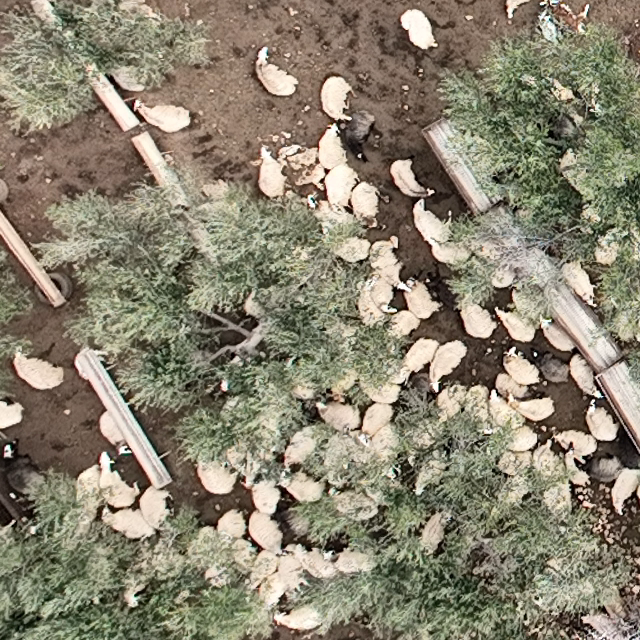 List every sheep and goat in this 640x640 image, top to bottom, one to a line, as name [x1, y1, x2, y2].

sheep [506, 0, 548, 19]
goat [543, 0, 591, 33]
sheep [400, 9, 438, 50]
goat [538, 13, 561, 45]
sheep [254, 47, 299, 98]
sheep [106, 66, 148, 93]
sheep [320, 75, 354, 122]
goat [582, 80, 602, 113]
sheep [132, 98, 191, 134]
sheep [548, 99, 584, 136]
sheep [337, 108, 373, 162]
sheep [318, 121, 348, 168]
sheep [257, 147, 287, 199]
sheep [559, 147, 596, 203]
sheep [390, 152, 436, 199]
sheep [324, 164, 359, 215]
sheep [350, 180, 388, 232]
sheep [306, 195, 360, 233]
sheep [413, 199, 452, 242]
sheep [175, 203, 244, 224]
sheep [581, 203, 601, 234]
sheep [595, 227, 626, 266]
sheep [321, 232, 371, 263]
sheep [460, 232, 505, 264]
sheep [423, 235, 471, 266]
sheep [368, 240, 413, 293]
sheep [560, 258, 599, 308]
sheep [490, 262, 520, 287]
sheep [360, 277, 386, 327]
sheep [402, 278, 444, 321]
sheep [456, 292, 495, 340]
sheep [613, 305, 639, 342]
sheep [494, 306, 535, 341]
sheep [387, 310, 421, 336]
sheep [538, 311, 576, 353]
sheep [392, 334, 440, 385]
sheep [430, 339, 464, 392]
sheep [13, 345, 65, 391]
sheep [503, 346, 542, 385]
sheep [530, 348, 570, 380]
sheep [570, 353, 603, 402]
sheep [330, 366, 358, 402]
sheep [391, 368, 428, 423]
sheep [494, 372, 530, 397]
sheep [434, 379, 466, 426]
sheep [465, 384, 492, 434]
sheep [489, 388, 526, 424]
sheep [507, 392, 555, 419]
sheep [217, 394, 253, 427]
sheep [1, 397, 21, 429]
sheep [586, 398, 620, 440]
sheep [314, 401, 362, 433]
sheep [363, 402, 394, 438]
sheep [100, 409, 134, 458]
sheep [408, 417, 444, 465]
sheep [375, 419, 407, 458]
sheep [499, 425, 539, 452]
sheep [287, 427, 321, 472]
sheep [551, 428, 598, 456]
sheep [350, 429, 400, 477]
sheep [323, 435, 359, 486]
sheep [534, 439, 560, 480]
sheep [2, 440, 48, 498]
sheep [564, 442, 588, 486]
sheep [222, 444, 260, 486]
sheep [413, 447, 449, 496]
sheep [574, 448, 622, 484]
sheep [499, 450, 533, 477]
sheep [99, 452, 140, 509]
sheep [195, 457, 237, 496]
sheep [545, 461, 573, 522]
sheep [64, 465, 100, 545]
sheep [279, 469, 325, 502]
sheep [609, 469, 639, 515]
sheep [250, 477, 279, 515]
sheep [489, 478, 531, 521]
sheep [140, 485, 171, 530]
sheep [327, 486, 381, 520]
sheep [100, 503, 156, 538]
sheep [217, 509, 245, 542]
sheep [249, 511, 283, 555]
sheep [420, 511, 450, 555]
sheep [188, 526, 213, 566]
sheep [230, 539, 254, 575]
sheep [295, 544, 340, 581]
sheep [153, 546, 185, 581]
sheep [323, 547, 381, 575]
sheep [244, 551, 279, 599]
sheep [277, 555, 304, 587]
sheep [540, 556, 573, 581]
sheep [124, 558, 150, 607]
sheep [204, 563, 233, 588]
sheep [258, 573, 289, 606]
sheep [596, 581, 636, 630]
sheep [274, 603, 321, 632]
sheep [579, 612, 622, 639]